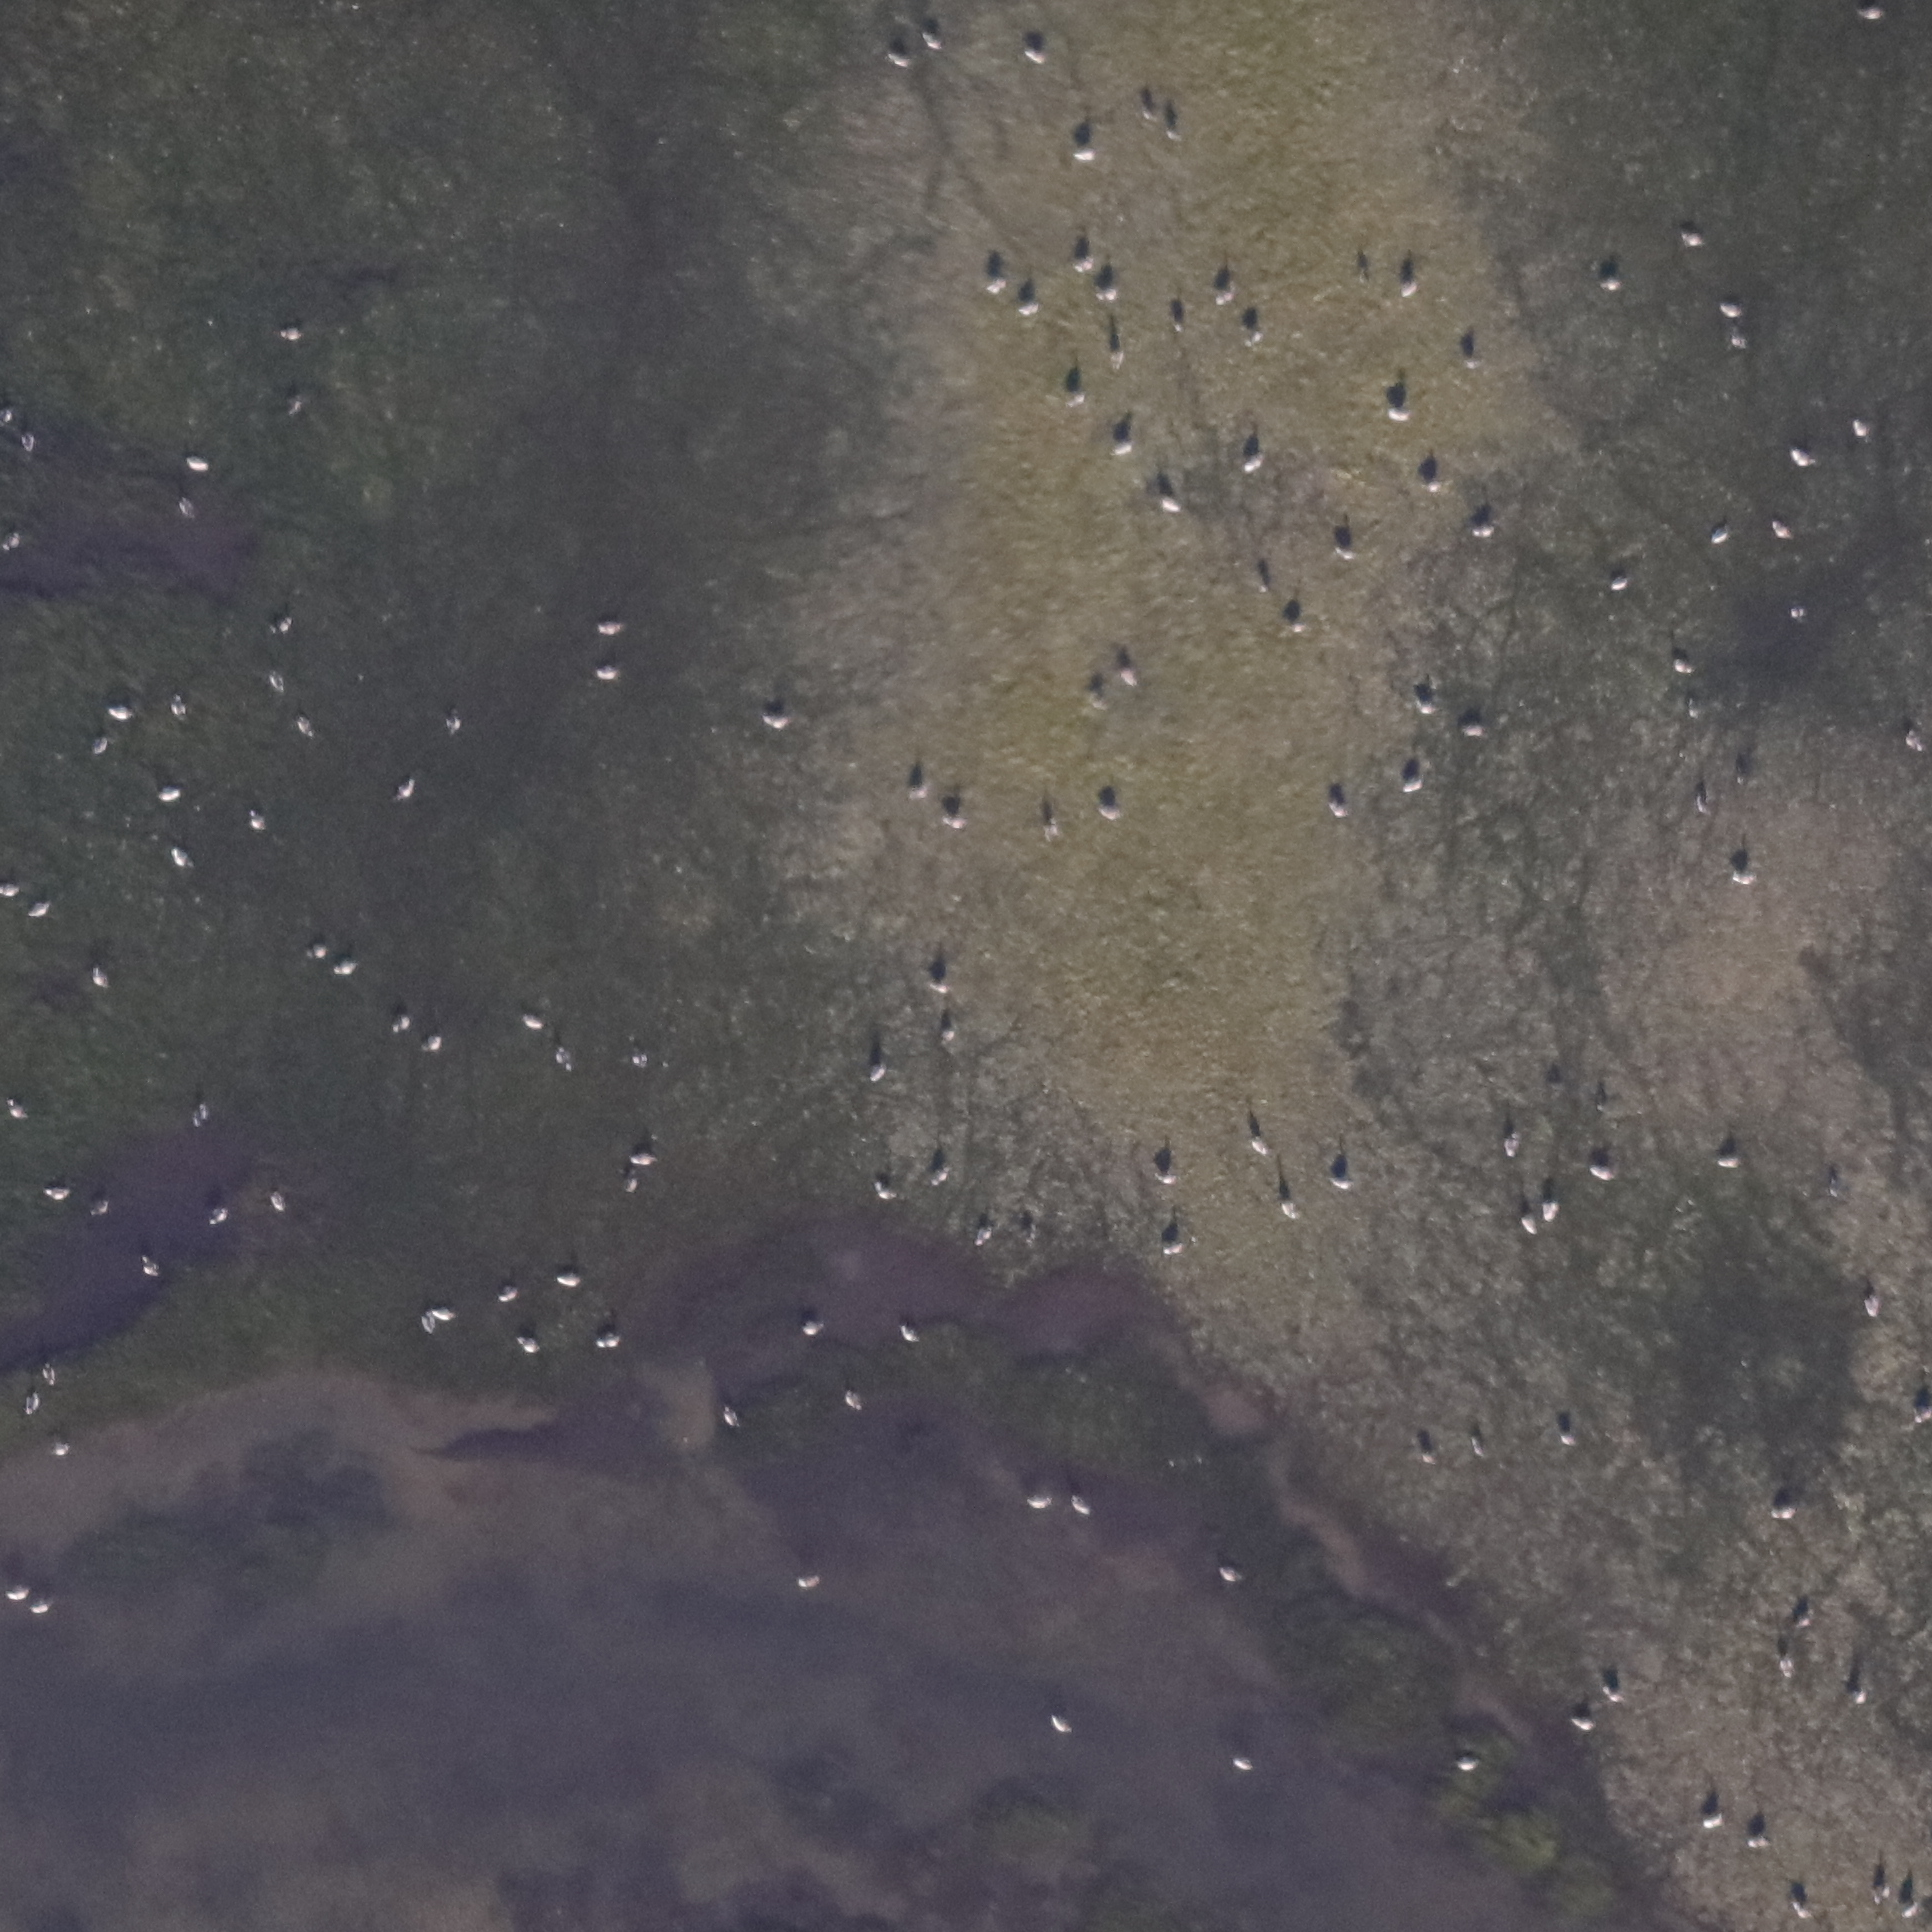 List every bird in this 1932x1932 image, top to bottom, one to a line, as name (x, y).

brant (1868, 18)
brant (935, 41)
brant (1033, 58)
brant (893, 60)
brant (1146, 116)
brant (1163, 141)
brant (1086, 147)
brant (1695, 234)
brant (1077, 263)
brant (1375, 277)
brant (996, 282)
brant (1606, 287)
brant (1420, 295)
brant (1103, 296)
brant (1735, 300)
brant (1228, 307)
brant (1027, 312)
brant (1184, 323)
brant (290, 339)
brant (1252, 341)
brant (1738, 341)
brant (1108, 355)
brant (1474, 372)
brant (1073, 388)
brant (300, 405)
brant (1400, 412)
brant (1862, 430)
brant (1122, 442)
brant (23, 443)
brant (1803, 458)
brant (194, 465)
brant (1250, 465)
brant (1442, 473)
brant (1169, 499)
brant (197, 514)
brant (1723, 526)
brant (1490, 528)
brant (1781, 534)
brant (7, 541)
brant (1343, 555)
brant (1618, 581)
brant (1264, 583)
brant (1799, 614)
brant (602, 622)
brant (278, 629)
brant (1301, 629)
brant (1507, 645)
brant (1686, 666)
brant (1130, 675)
brant (610, 676)
brant (277, 678)
brant (1098, 695)
brant (1422, 703)
brant (1696, 707)
brant (123, 708)
brant (177, 712)
brant (774, 720)
brant (312, 724)
brant (457, 724)
brant (1473, 729)
brant (1912, 742)
brant (102, 743)
brant (1417, 774)
brant (1738, 775)
brant (408, 787)
brant (919, 787)
brant (168, 798)
brant (1336, 803)
brant (1705, 806)
brant (1111, 809)
brant (954, 820)
brant (257, 827)
brant (1059, 833)
brant (178, 855)
brant (1750, 885)
brant (5, 894)
brant (43, 914)
brant (314, 951)
brant (340, 975)
brant (93, 977)
brant (938, 987)
brant (532, 1015)
brant (404, 1021)
brant (949, 1034)
brant (436, 1042)
brant (567, 1062)
brant (642, 1065)
brant (869, 1067)
brant (13, 1110)
brant (197, 1122)
brant (1257, 1149)
brant (1520, 1153)
brant (642, 1160)
brant (1612, 1169)
brant (1731, 1178)
brant (1349, 1180)
brant (944, 1181)
brant (1171, 1185)
brant (881, 1186)
brant (1832, 1186)
brant (633, 1188)
brant (52, 1193)
brant (279, 1198)
brant (1293, 1203)
brant (104, 1211)
brant (1554, 1213)
brant (220, 1222)
brant (1529, 1227)
brant (984, 1230)
brant (1027, 1230)
brant (1171, 1241)
brant (155, 1260)
brant (572, 1277)
brant (506, 1296)
brant (1873, 1304)
brant (444, 1315)
brant (430, 1326)
brant (813, 1329)
brant (900, 1333)
brant (614, 1335)
brant (526, 1347)
brant (47, 1369)
brant (856, 1396)
brant (35, 1402)
brant (1923, 1403)
brant (729, 1419)
brant (1576, 1434)
brant (67, 1449)
brant (1481, 1455)
brant (1428, 1457)
brant (1043, 1503)
brant (1785, 1503)
brant (1092, 1512)
brant (1232, 1572)
brant (809, 1586)
brant (17, 1593)
brant (48, 1616)
brant (1807, 1617)
brant (1787, 1670)
brant (1856, 1688)
brant (1610, 1696)
brant (1066, 1720)
brant (1581, 1720)
brant (1244, 1760)
brant (1471, 1769)
brant (1718, 1818)
brant (1768, 1838)
brant (1880, 1893)
brant (1795, 1904)
brant (1909, 1917)